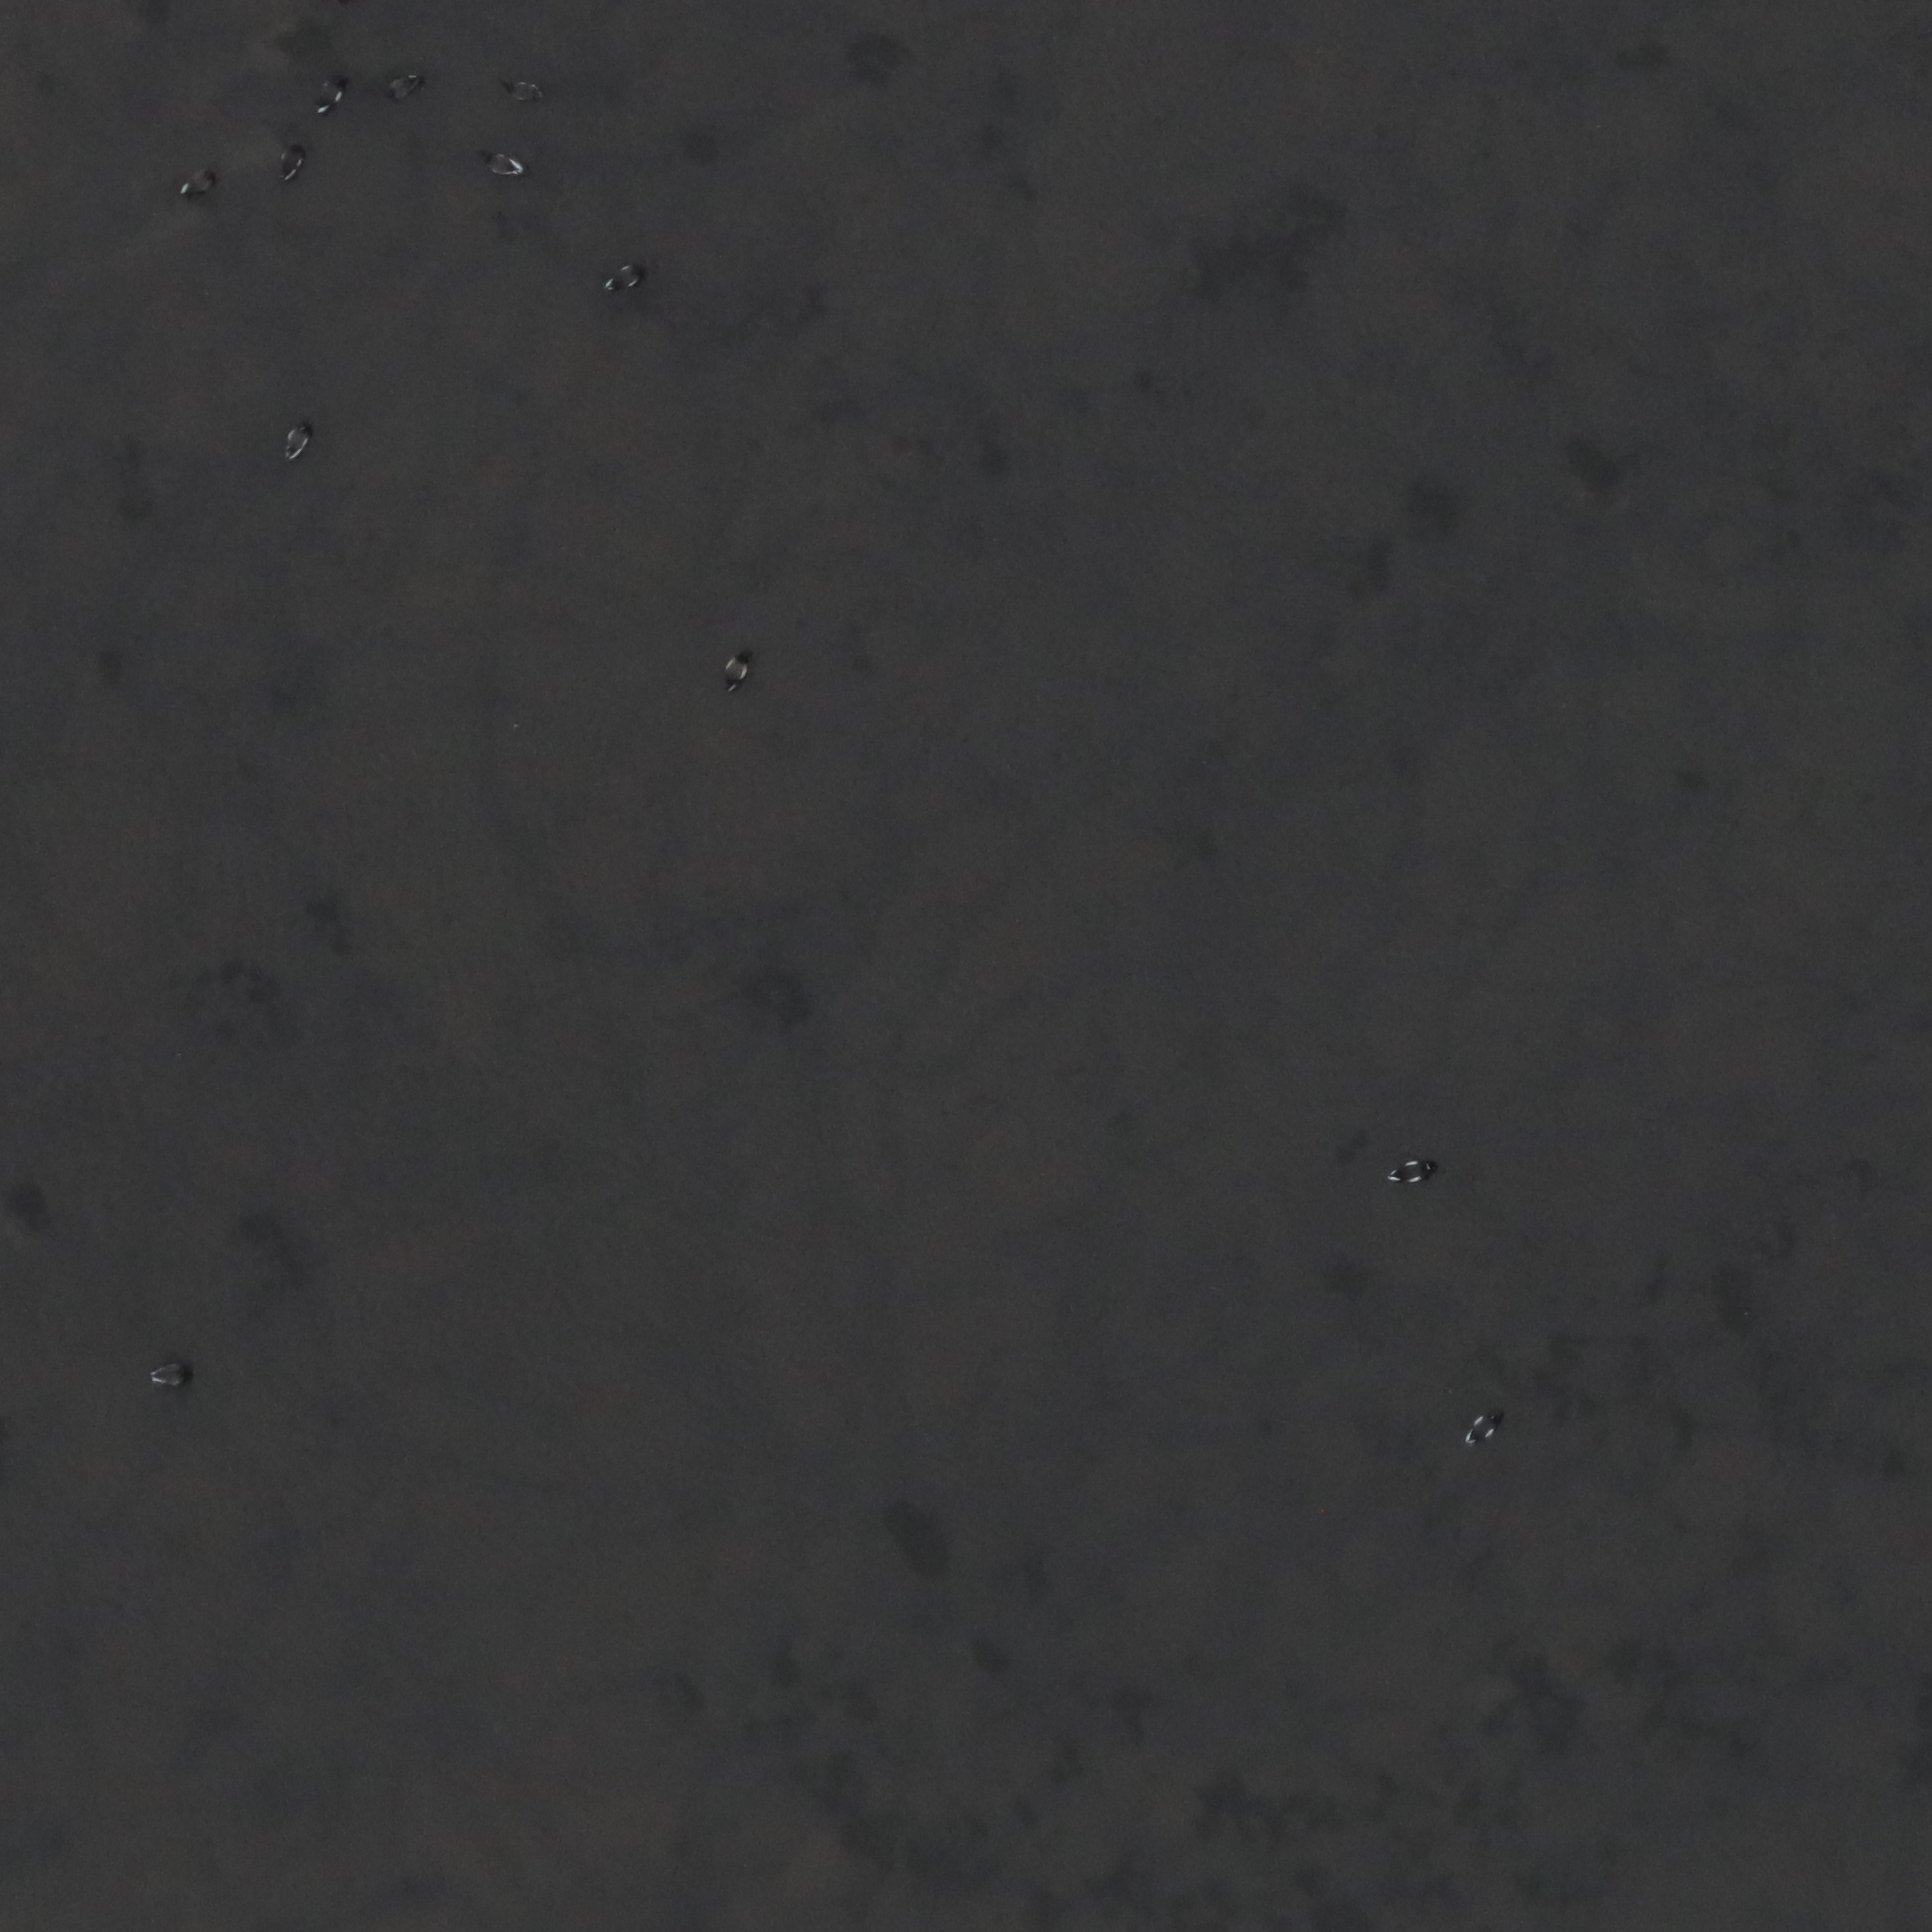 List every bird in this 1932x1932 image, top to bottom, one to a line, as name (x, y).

brant (406, 85)
brant (332, 89)
brant (524, 89)
brant (291, 163)
brant (503, 165)
brant (201, 183)
brant (623, 271)
brant (297, 439)
brant (738, 671)
brant (1412, 1173)
brant (171, 1376)
brant (1484, 1429)